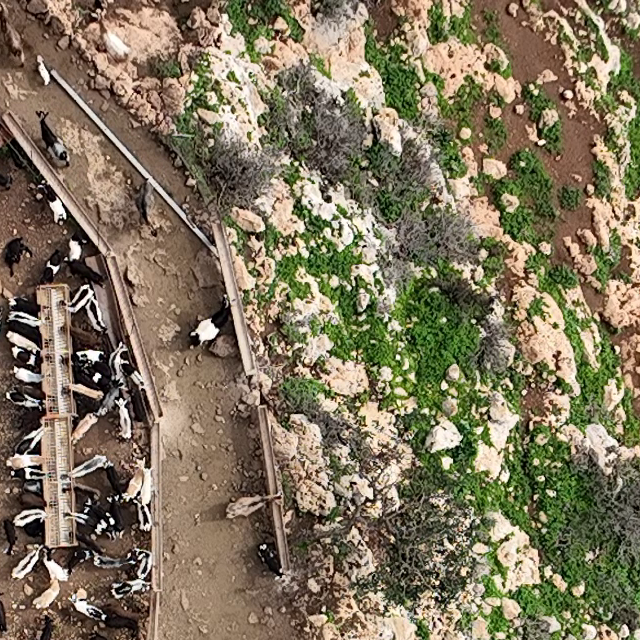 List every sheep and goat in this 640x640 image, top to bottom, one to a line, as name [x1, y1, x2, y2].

goat [0, 2, 26, 65]
goat [92, 8, 131, 62]
goat [37, 55, 51, 85]
goat [35, 109, 71, 167]
goat [0, 164, 10, 191]
goat [39, 179, 68, 225]
goat [136, 181, 158, 238]
goat [69, 232, 82, 260]
goat [3, 237, 32, 275]
goat [39, 251, 62, 285]
goat [68, 258, 108, 287]
goat [60, 285, 93, 312]
goat [187, 294, 231, 347]
goat [8, 296, 50, 311]
goat [86, 298, 107, 331]
goat [9, 311, 49, 326]
goat [8, 320, 52, 345]
goat [59, 326, 96, 348]
goat [6, 331, 41, 355]
goat [109, 343, 127, 380]
goat [11, 346, 53, 365]
goat [61, 349, 105, 364]
goat [123, 362, 143, 385]
goat [71, 365, 99, 390]
goat [85, 365, 112, 391]
goat [13, 366, 52, 383]
goat [97, 380, 126, 416]
goat [63, 383, 103, 399]
goat [118, 385, 133, 416]
goat [61, 389, 99, 409]
goat [6, 391, 49, 409]
goat [116, 397, 131, 440]
goat [71, 413, 96, 446]
goat [15, 425, 49, 455]
goat [6, 454, 55, 468]
goat [60, 454, 107, 481]
goat [125, 457, 145, 501]
goat [104, 462, 125, 493]
goat [139, 466, 153, 505]
goat [8, 468, 56, 481]
goat [23, 482, 44, 490]
goat [61, 484, 101, 500]
goat [227, 489, 283, 517]
goat [18, 492, 59, 508]
goat [108, 493, 126, 539]
goat [84, 498, 115, 527]
goat [132, 498, 152, 531]
goat [82, 508, 116, 541]
goat [13, 510, 51, 527]
goat [62, 512, 105, 535]
goat [2, 519, 17, 554]
goat [23, 520, 45, 536]
goat [68, 530, 106, 554]
goat [259, 544, 286, 577]
goat [11, 545, 42, 576]
goat [43, 548, 69, 582]
goat [135, 548, 153, 579]
goat [63, 550, 97, 575]
goat [94, 551, 135, 568]
goat [33, 575, 60, 609]
goat [111, 580, 152, 598]
goat [0, 588, 8, 631]
goat [70, 594, 107, 621]
goat [88, 608, 139, 631]
goat [37, 616, 54, 639]